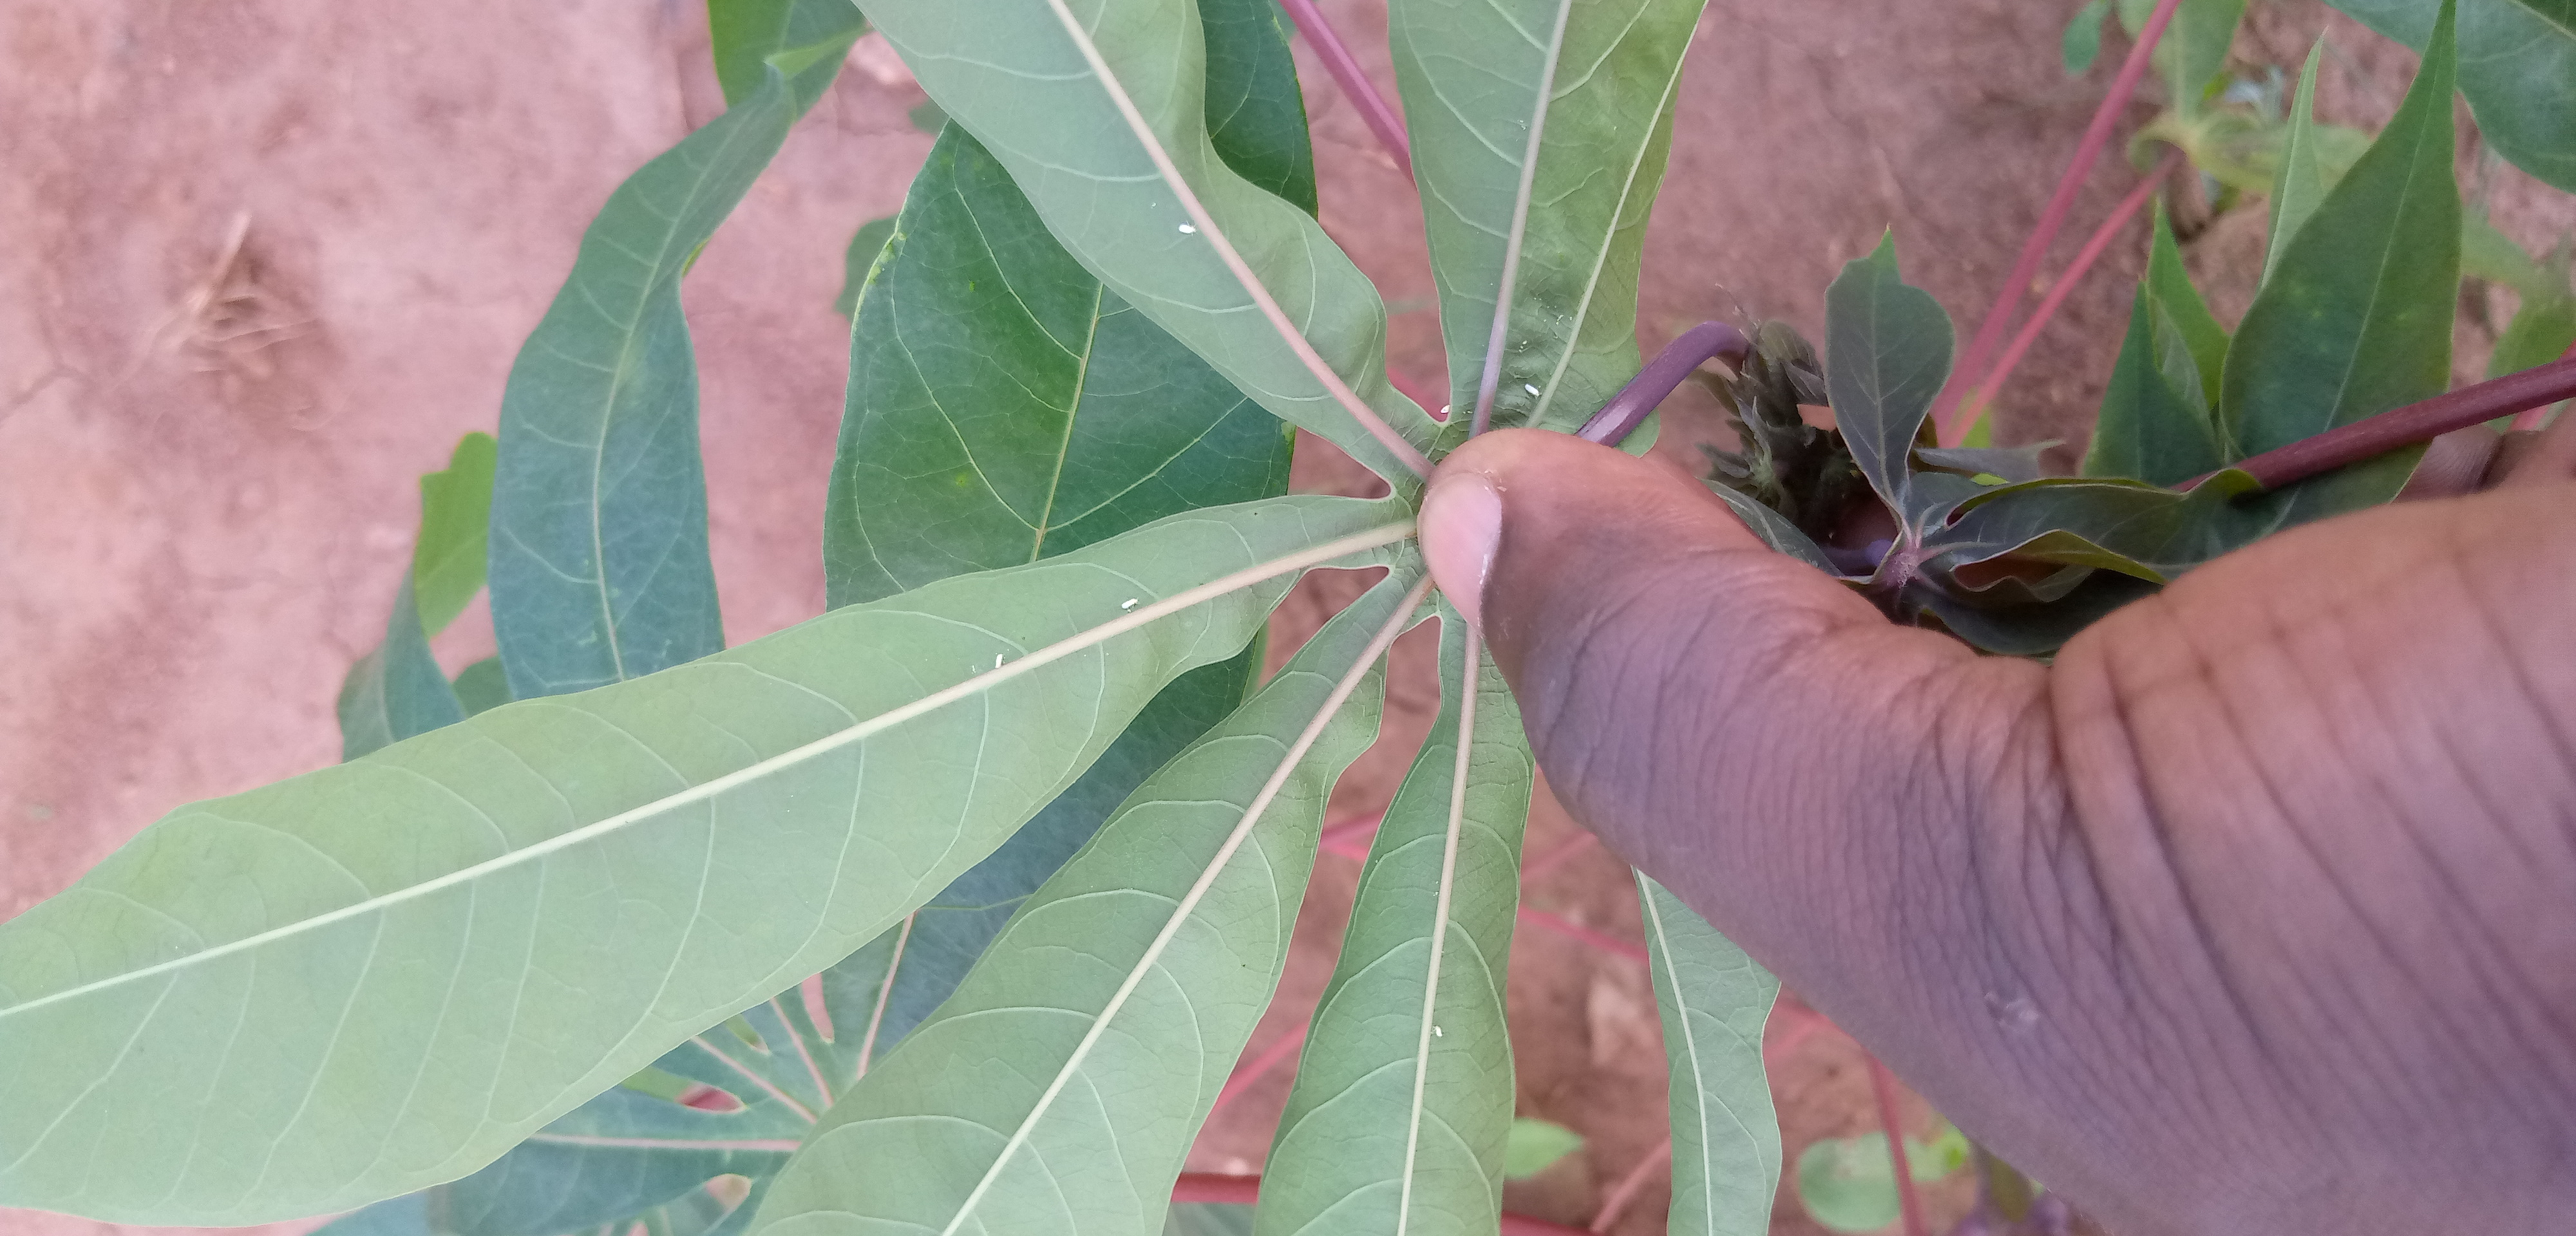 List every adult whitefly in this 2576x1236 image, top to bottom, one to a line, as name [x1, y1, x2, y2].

whitefly [1176, 219, 1198, 236]
whitefly [1522, 381, 1544, 399]
whitefly [1439, 401, 1452, 417]
whitefly [1121, 594, 1141, 613]
whitefly [992, 650, 1005, 669]
whitefly [1430, 1021, 1448, 1040]